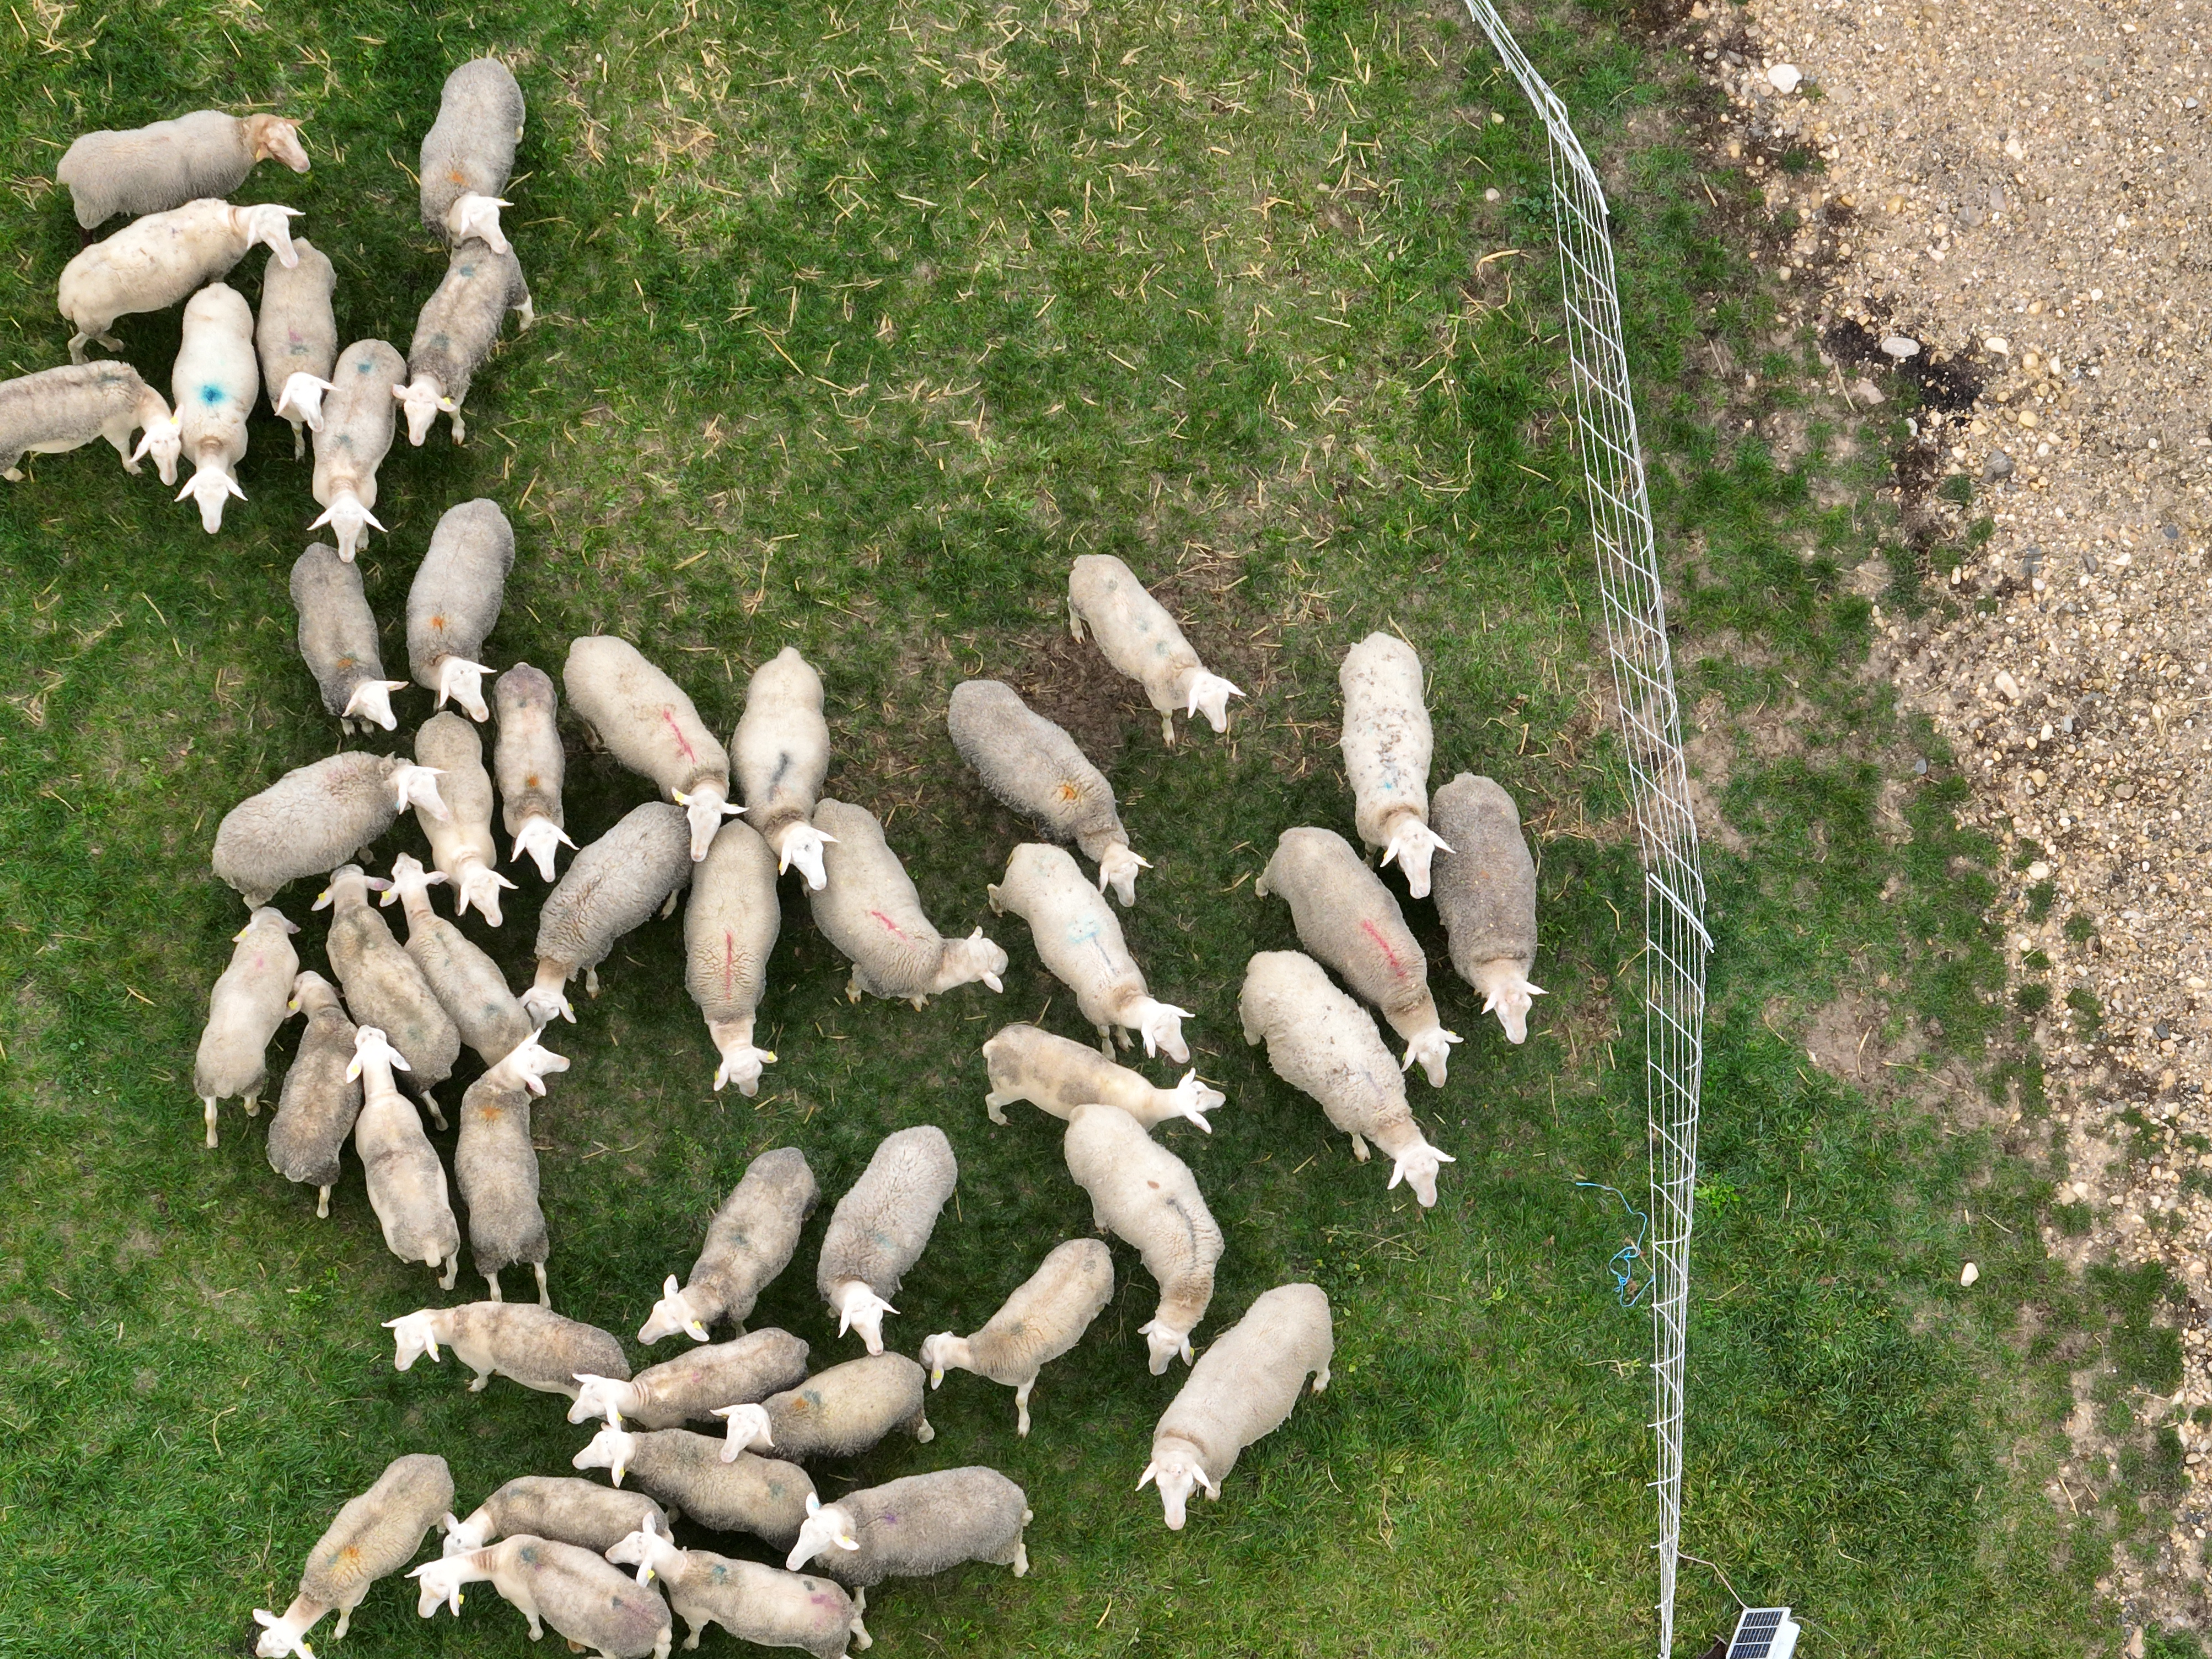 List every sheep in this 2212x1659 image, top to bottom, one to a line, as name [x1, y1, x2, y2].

sheep [415, 55, 528, 250]
sheep [56, 108, 311, 231]
sheep [56, 198, 306, 360]
sheep [258, 237, 343, 458]
sheep [393, 240, 521, 447]
sheep [163, 280, 263, 534]
sheep [304, 337, 412, 559]
sheep [0, 358, 181, 486]
sheep [402, 499, 517, 721]
sheep [287, 541, 409, 734]
sheep [1062, 552, 1247, 743]
sheep [1337, 630, 1455, 899]
sheep [561, 633, 744, 857]
sheep [728, 649, 836, 888]
sheep [488, 662, 576, 879]
sheep [945, 677, 1158, 907]
sheep [413, 711, 520, 927]
sheep [208, 750, 447, 913]
sheep [1432, 769, 1552, 1046]
sheep [798, 796, 1011, 1012]
sheep [514, 800, 693, 1026]
sheep [679, 816, 787, 1093]
sheep [1255, 827, 1464, 1089]
sheep [989, 840, 1199, 1063]
sheep [379, 851, 536, 1065]
sheep [311, 862, 461, 1128]
sheep [191, 906, 305, 1149]
sheep [1236, 950, 1458, 1209]
sheep [265, 971, 362, 1219]
sheep [983, 1023, 1228, 1134]
sheep [345, 1025, 462, 1270]
sheep [454, 1034, 559, 1300]
sheep [1060, 1105, 1228, 1368]
sheep [813, 1126, 959, 1352]
sheep [638, 1147, 820, 1346]
sheep [917, 1237, 1119, 1434]
sheep [1131, 1282, 1339, 1532]
sheep [380, 1299, 633, 1404]
sheep [567, 1327, 809, 1425]
sheep [712, 1352, 929, 1462]
sheep [570, 1425, 822, 1543]
sheep [253, 1453, 457, 1658]
sheep [782, 1467, 1036, 1585]
sheep [439, 1474, 668, 1556]
sheep [602, 1519, 870, 1657]
sheep [404, 1535, 673, 1658]